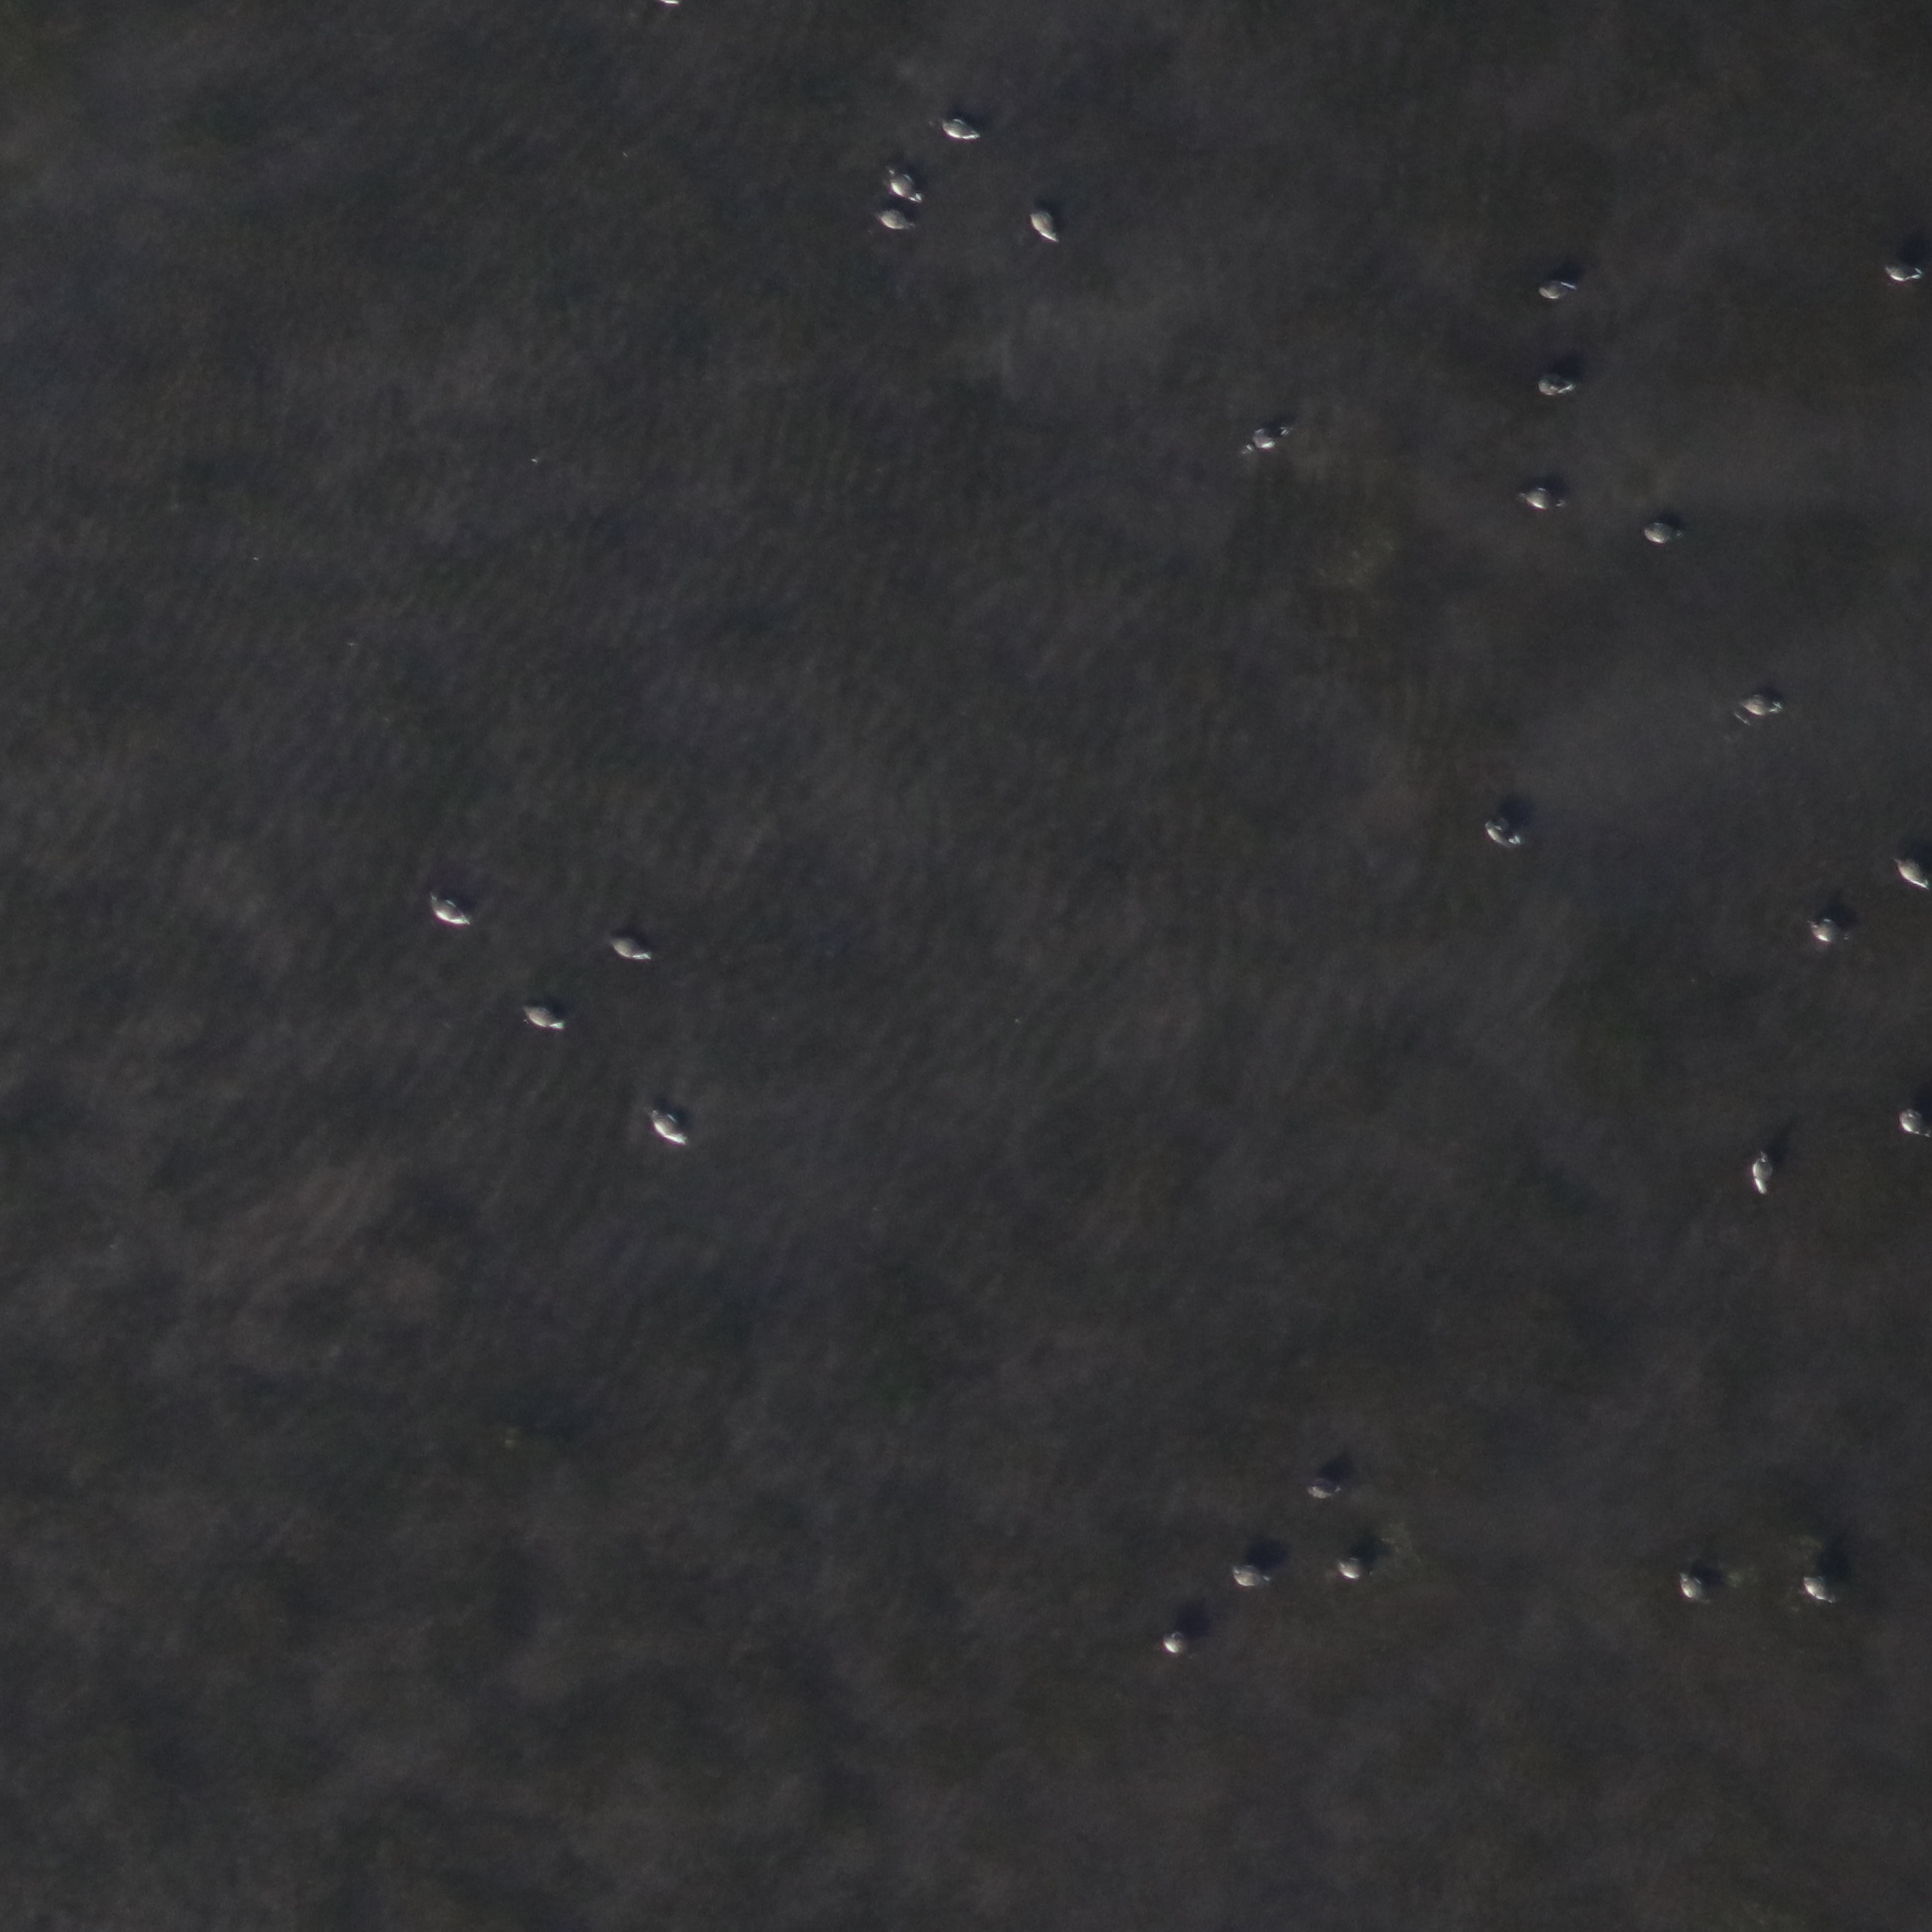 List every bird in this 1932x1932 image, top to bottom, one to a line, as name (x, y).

brant (959, 127)
brant (903, 186)
brant (893, 221)
brant (1044, 222)
brant (1899, 273)
brant (1556, 288)
brant (1550, 386)
brant (1268, 438)
brant (1539, 496)
brant (1666, 535)
brant (1758, 706)
brant (1502, 831)
brant (1914, 871)
brant (448, 911)
brant (1827, 929)
brant (633, 949)
brant (544, 1015)
brant (1914, 1117)
brant (668, 1124)
brant (1763, 1173)
brant (1325, 1492)
brant (1350, 1565)
brant (1250, 1573)
brant (1694, 1586)
brant (1819, 1587)
brant (1180, 1638)